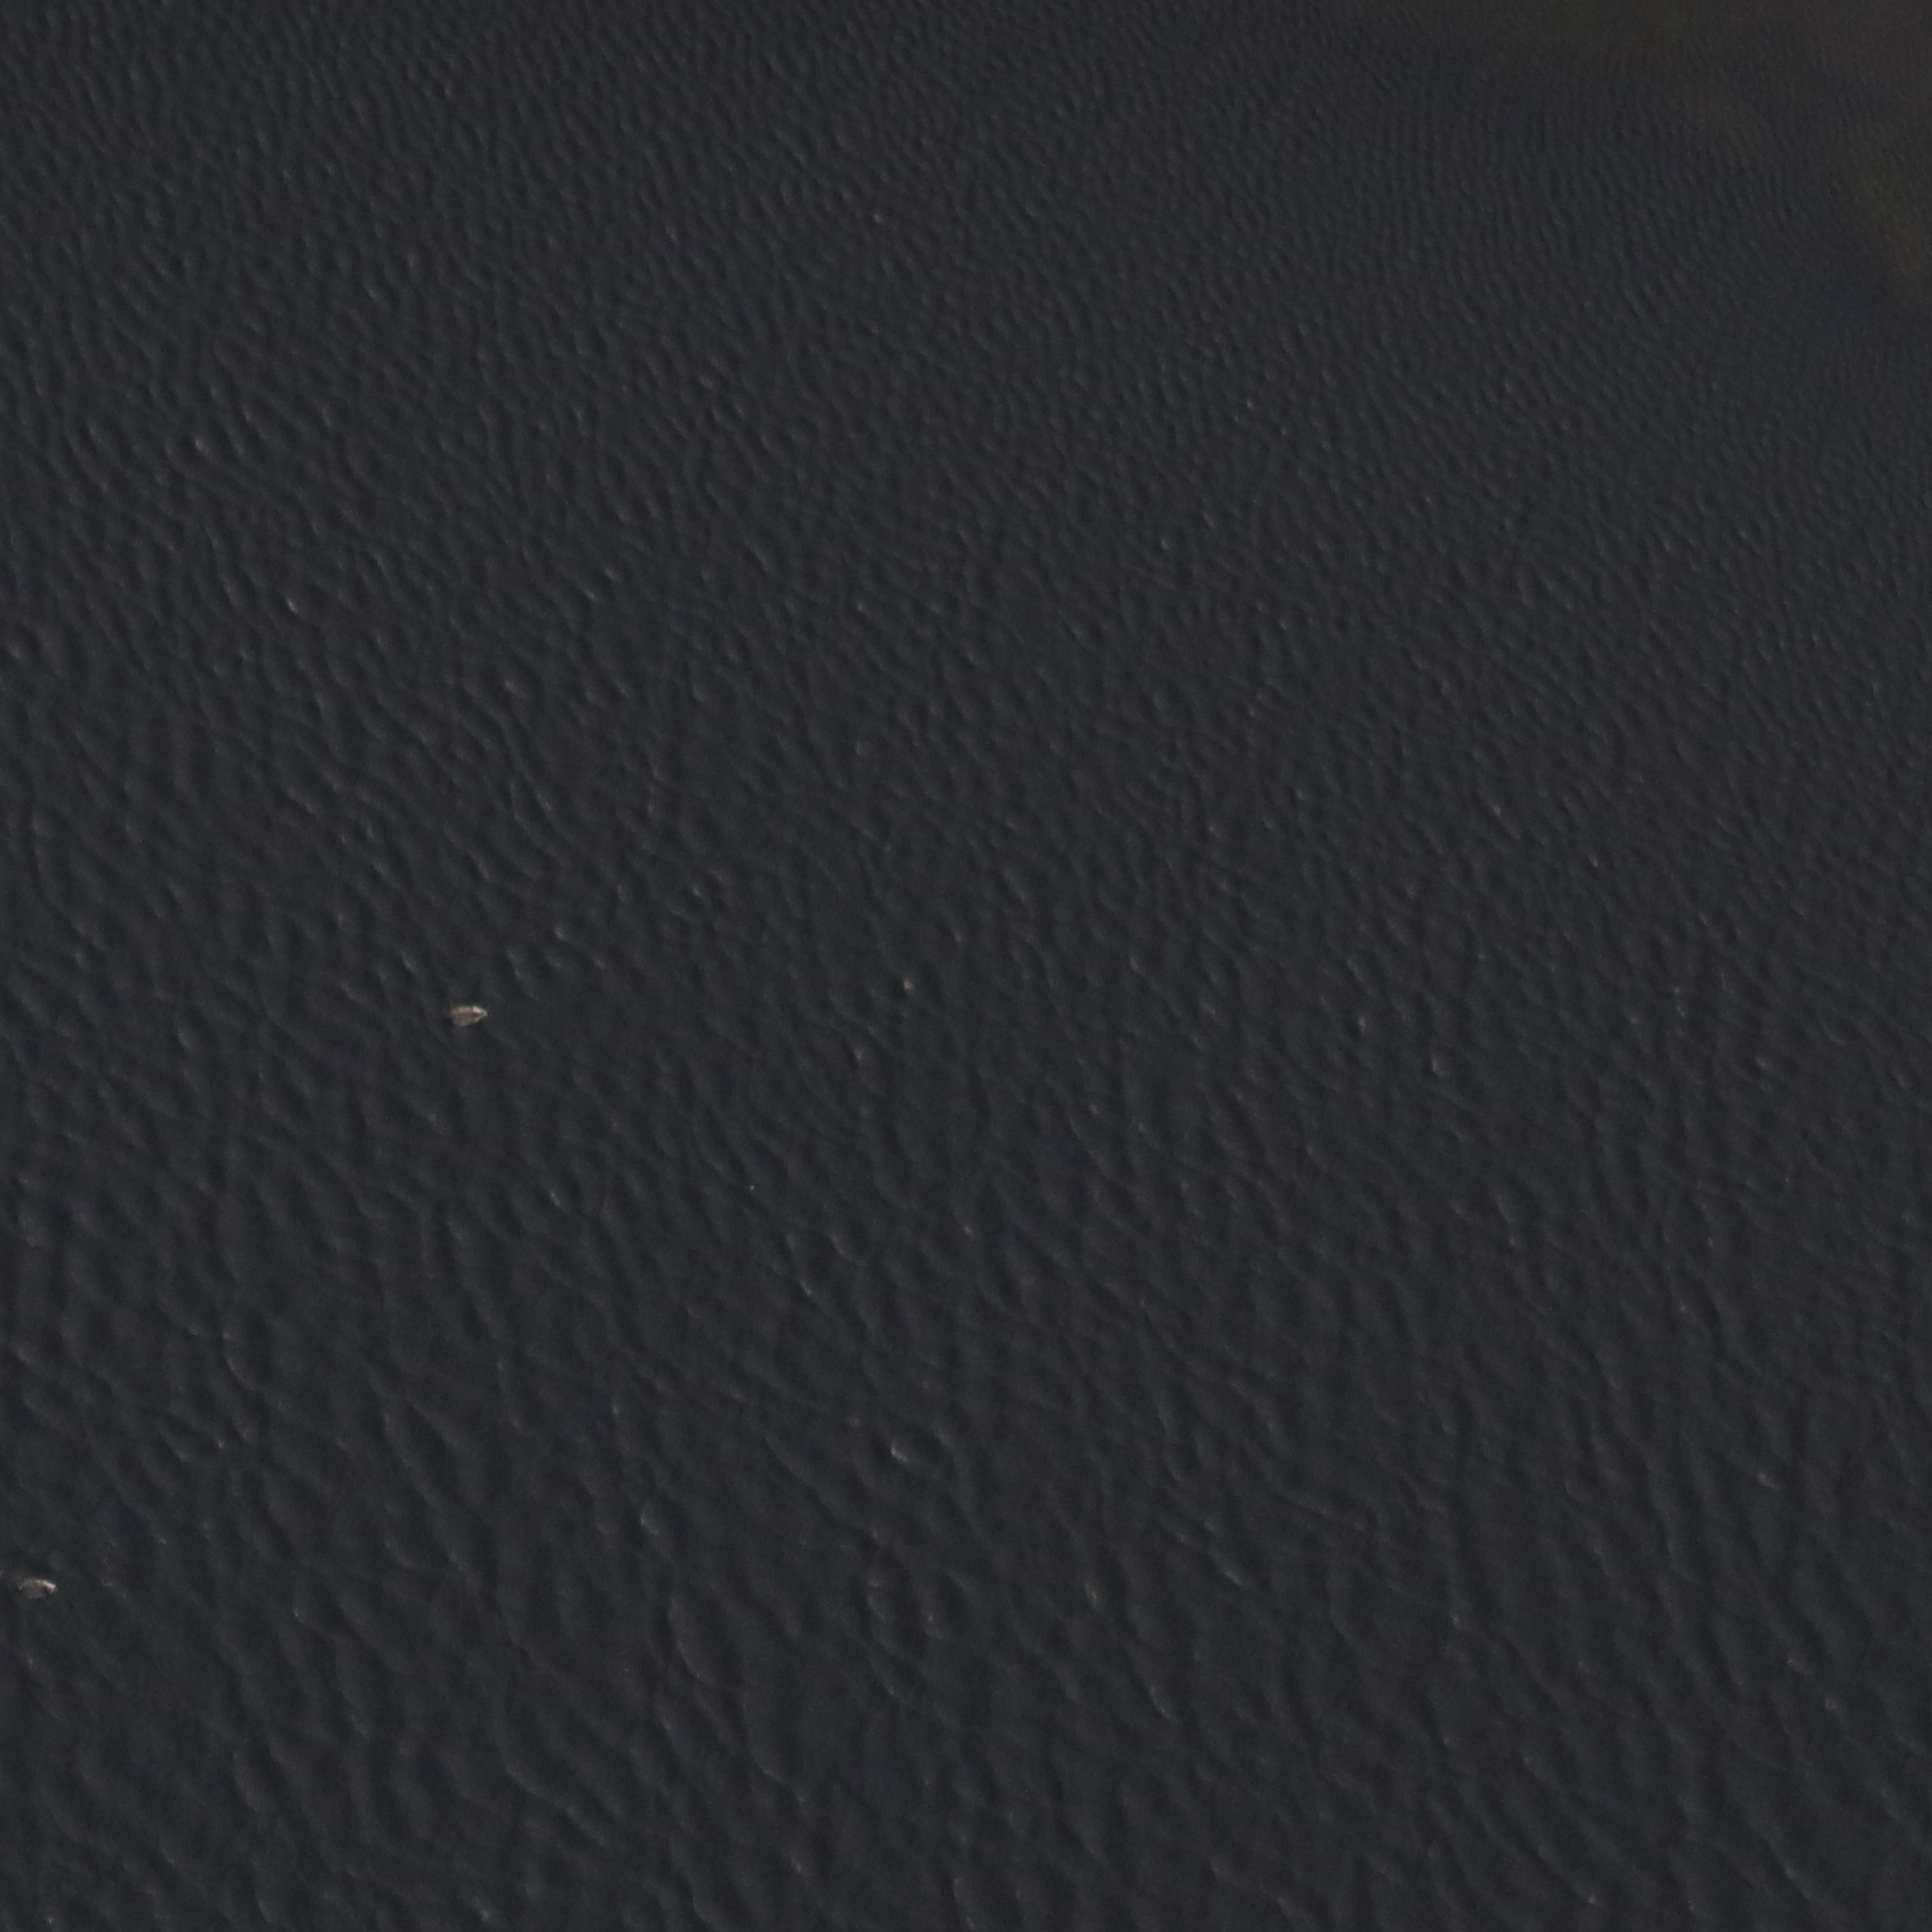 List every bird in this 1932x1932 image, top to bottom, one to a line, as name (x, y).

brant (465, 1018)
brant (32, 1591)